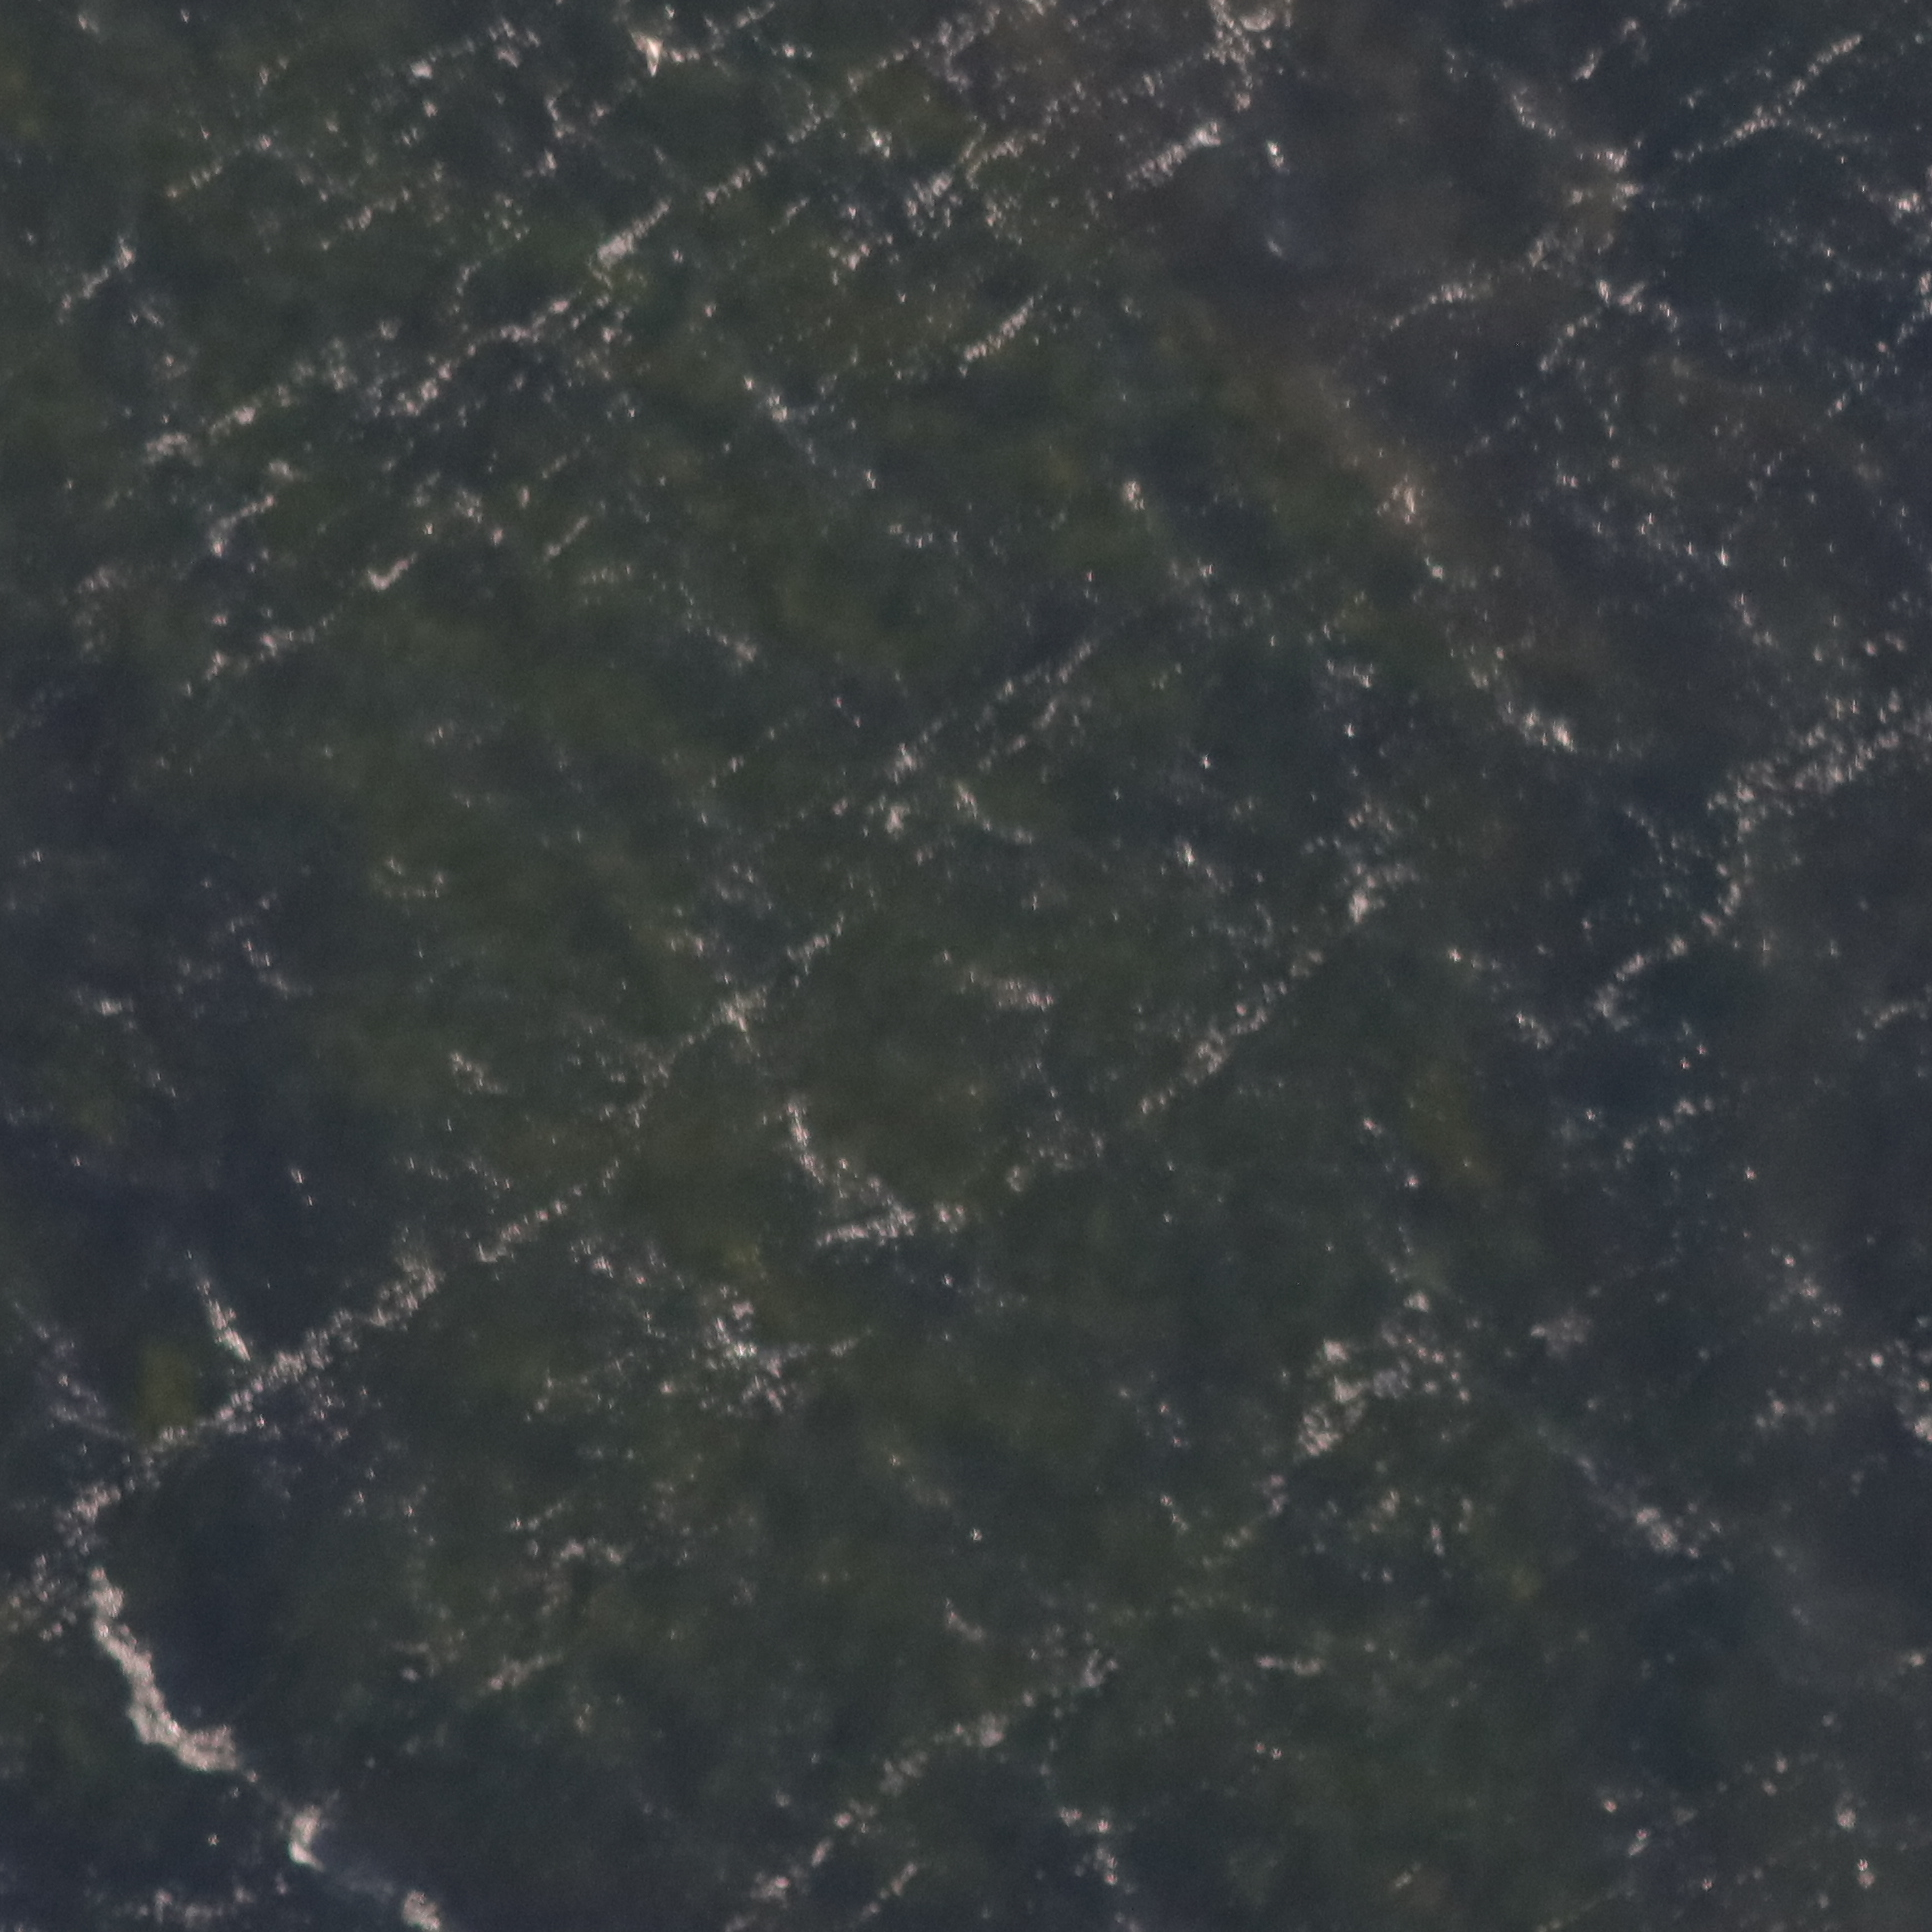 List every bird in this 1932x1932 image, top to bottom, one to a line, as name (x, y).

None